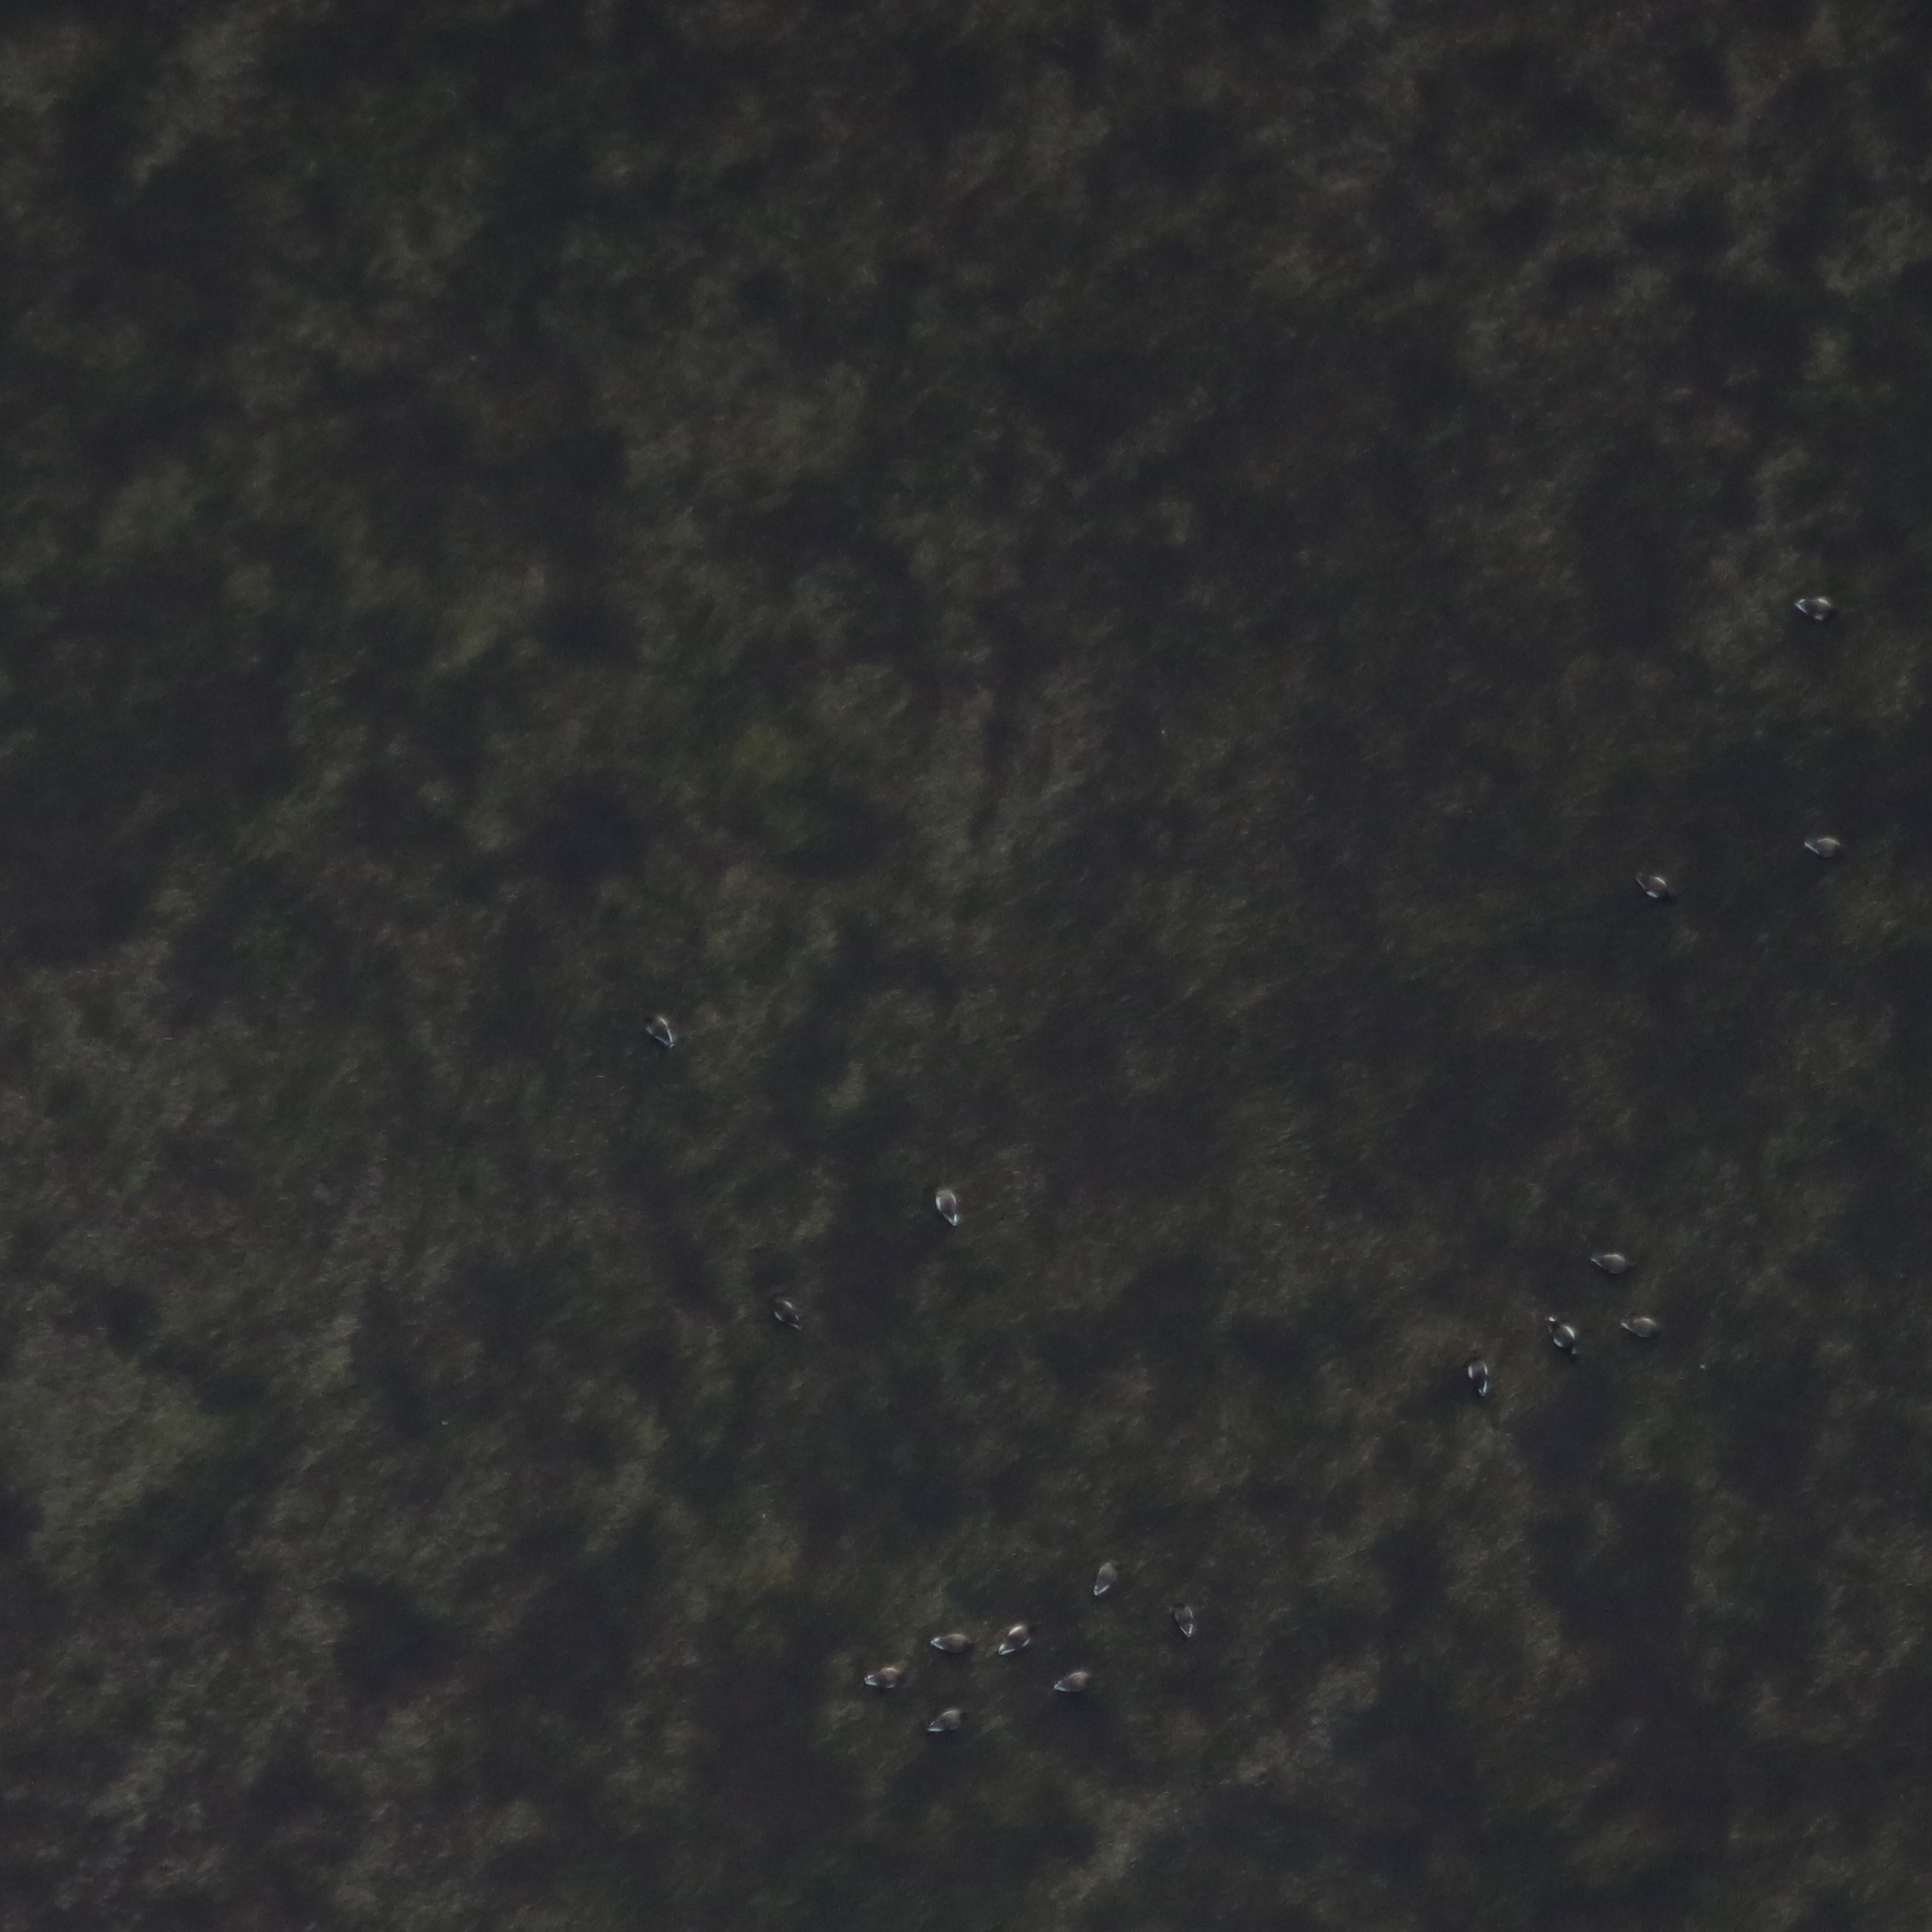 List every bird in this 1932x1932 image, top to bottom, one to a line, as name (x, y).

brant (1817, 608)
brant (1824, 845)
brant (1657, 887)
brant (659, 1031)
brant (946, 1201)
brant (1614, 1265)
brant (788, 1312)
brant (1642, 1327)
brant (1563, 1336)
brant (1478, 1372)
brant (1105, 1575)
brant (1186, 1620)
brant (1019, 1639)
brant (953, 1640)
brant (887, 1676)
brant (1075, 1682)
brant (945, 1720)